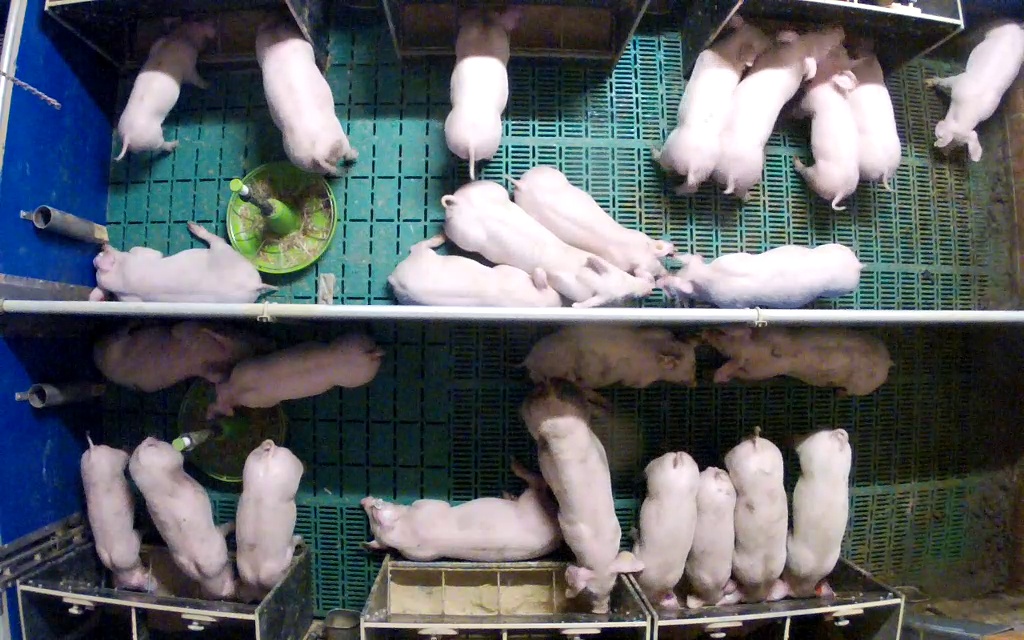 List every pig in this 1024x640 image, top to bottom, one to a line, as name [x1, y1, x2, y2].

pig [444, 5, 520, 184]
pig [114, 13, 217, 165]
pig [652, 14, 774, 195]
pig [254, 15, 359, 176]
pig [923, 18, 1023, 164]
pig [714, 23, 844, 199]
pig [845, 35, 904, 194]
pig [790, 44, 869, 213]
pig [502, 166, 675, 287]
pig [440, 179, 652, 307]
pig [90, 219, 279, 304]
pig [387, 229, 576, 309]
pig [656, 244, 868, 308]
pig [92, 322, 278, 396]
pig [518, 323, 701, 417]
pig [700, 326, 895, 398]
pig [202, 332, 388, 421]
pig [520, 375, 645, 616]
pig [724, 425, 789, 603]
pig [768, 428, 853, 600]
pig [79, 432, 163, 596]
pig [127, 434, 241, 603]
pig [236, 439, 305, 604]
pig [629, 450, 700, 611]
pig [361, 455, 563, 564]
pig [684, 465, 737, 609]